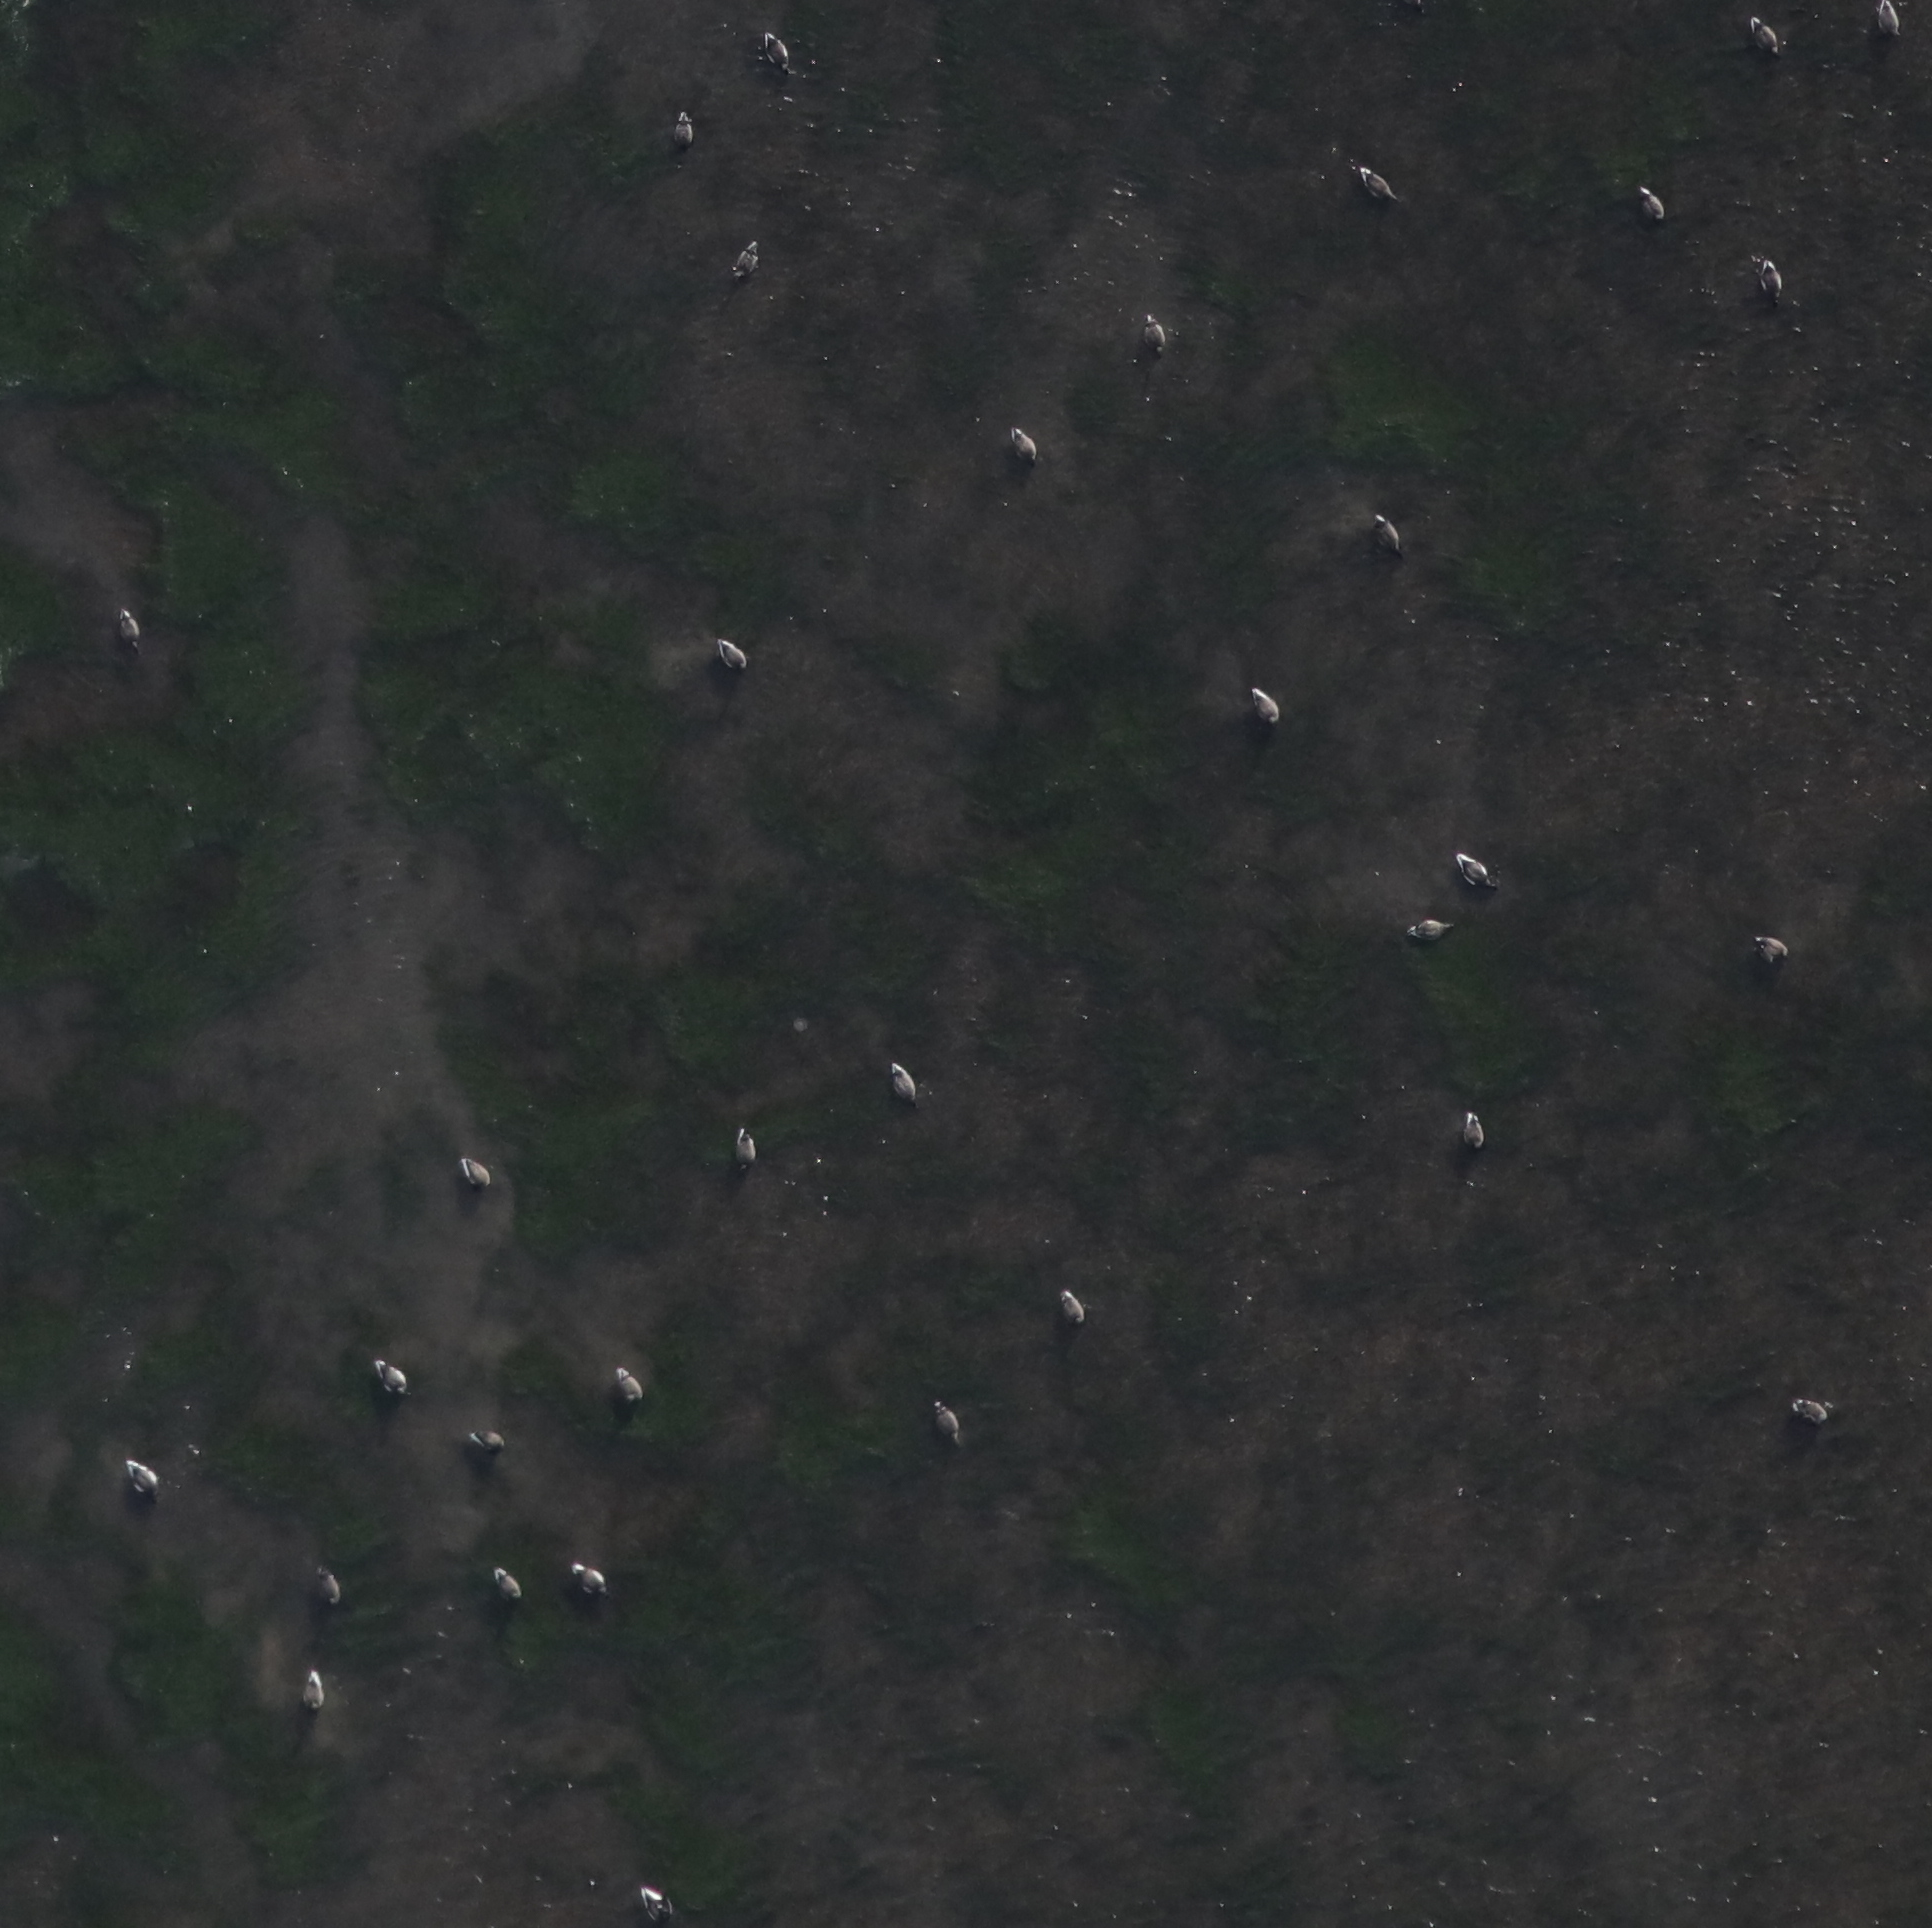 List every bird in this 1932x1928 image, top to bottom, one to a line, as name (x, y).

brant (1885, 17)
brant (1766, 35)
brant (774, 51)
brant (682, 131)
brant (1378, 186)
brant (1653, 206)
brant (746, 260)
brant (1770, 279)
brant (1157, 338)
brant (1023, 446)
brant (1387, 536)
brant (129, 632)
brant (732, 658)
brant (1266, 708)
brant (1476, 873)
brant (1429, 931)
brant (1771, 949)
brant (903, 1085)
brant (1473, 1131)
brant (745, 1150)
brant (477, 1175)
brant (1072, 1308)
brant (391, 1379)
brant (629, 1388)
brant (1812, 1411)
brant (945, 1422)
brant (490, 1441)
brant (144, 1479)
brant (588, 1581)
brant (505, 1586)
brant (329, 1587)
brant (314, 1694)
brant (656, 1902)